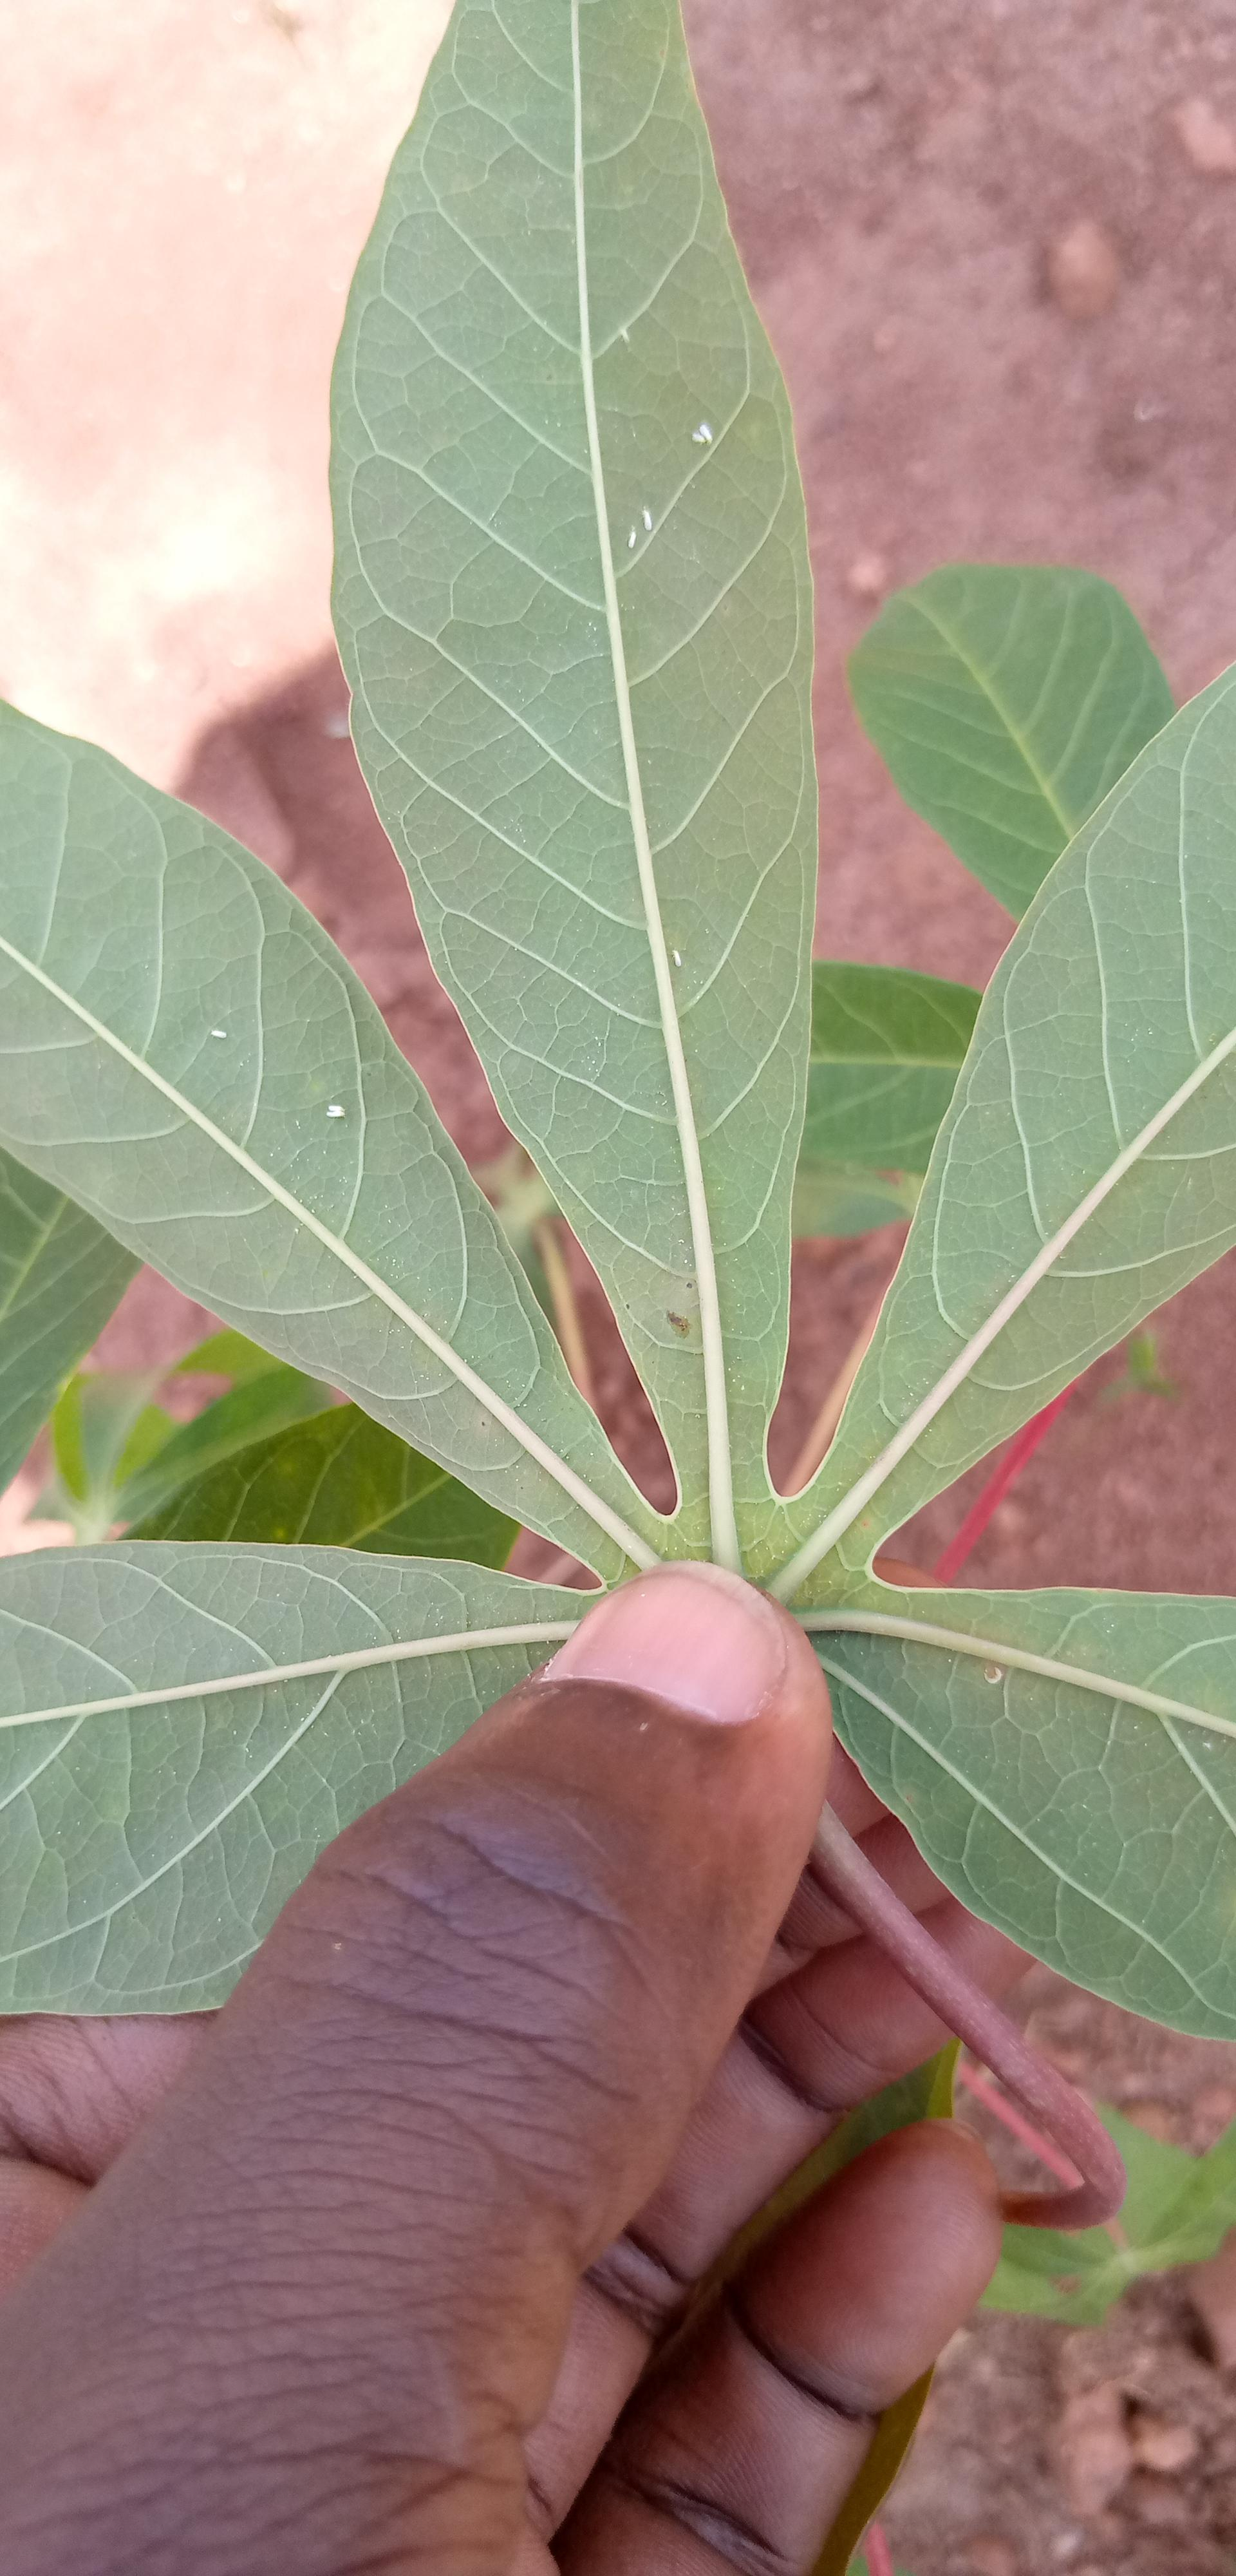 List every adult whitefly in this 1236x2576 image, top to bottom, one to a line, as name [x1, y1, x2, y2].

whitefly [615, 323, 638, 348]
whitefly [696, 422, 718, 449]
whitefly [687, 428, 707, 448]
whitefly [637, 506, 655, 535]
whitefly [621, 525, 642, 554]
whitefly [666, 945, 692, 970]
whitefly [203, 1025, 233, 1045]
whitefly [323, 1099, 350, 1114]
whitefly [323, 1108, 350, 1122]